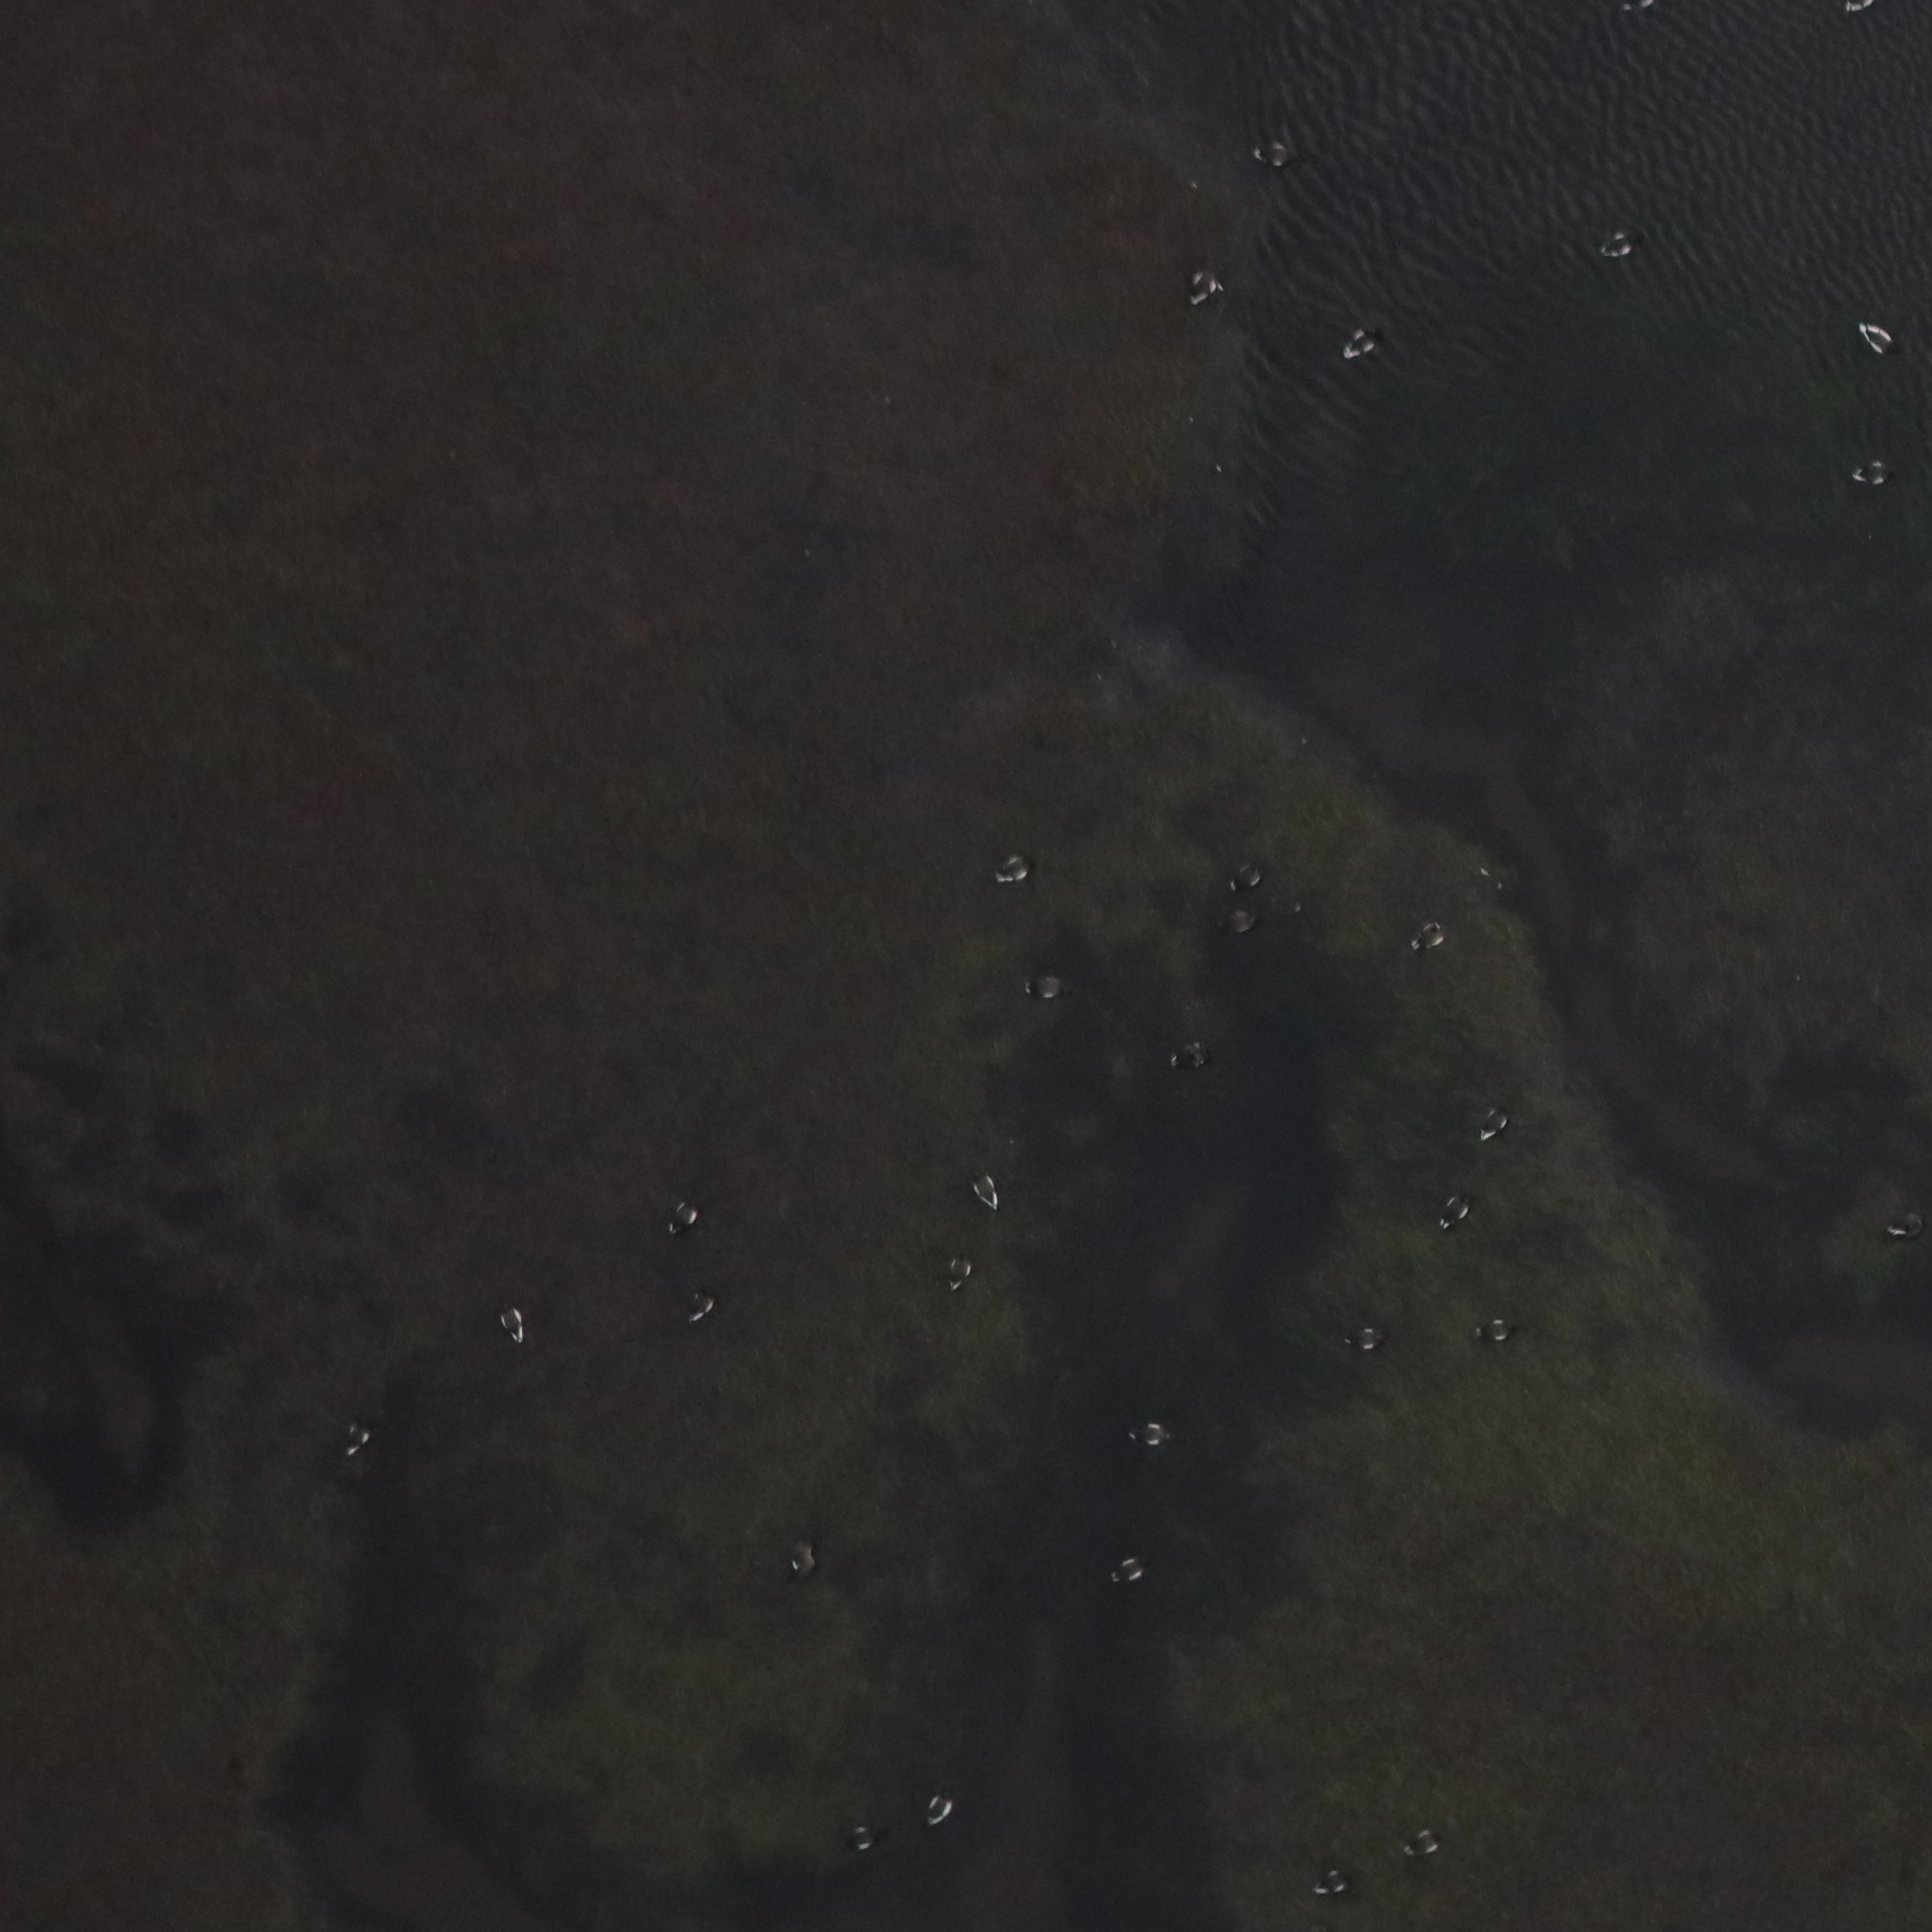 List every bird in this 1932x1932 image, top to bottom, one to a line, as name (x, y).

brant (1276, 152)
brant (1618, 246)
brant (1204, 289)
brant (1876, 338)
brant (1362, 343)
brant (1873, 472)
brant (1014, 867)
brant (1246, 876)
brant (1237, 918)
brant (1431, 935)
brant (1046, 985)
brant (1188, 1053)
brant (1493, 1124)
brant (987, 1190)
brant (1456, 1210)
brant (685, 1217)
brant (1907, 1226)
brant (959, 1272)
brant (702, 1305)
brant (514, 1323)
brant (1498, 1333)
brant (1366, 1339)
brant (356, 1435)
brant (1148, 1435)
brant (805, 1556)
brant (1127, 1571)
brant (941, 1804)
brant (860, 1836)
brant (1423, 1841)
brant (1332, 1884)